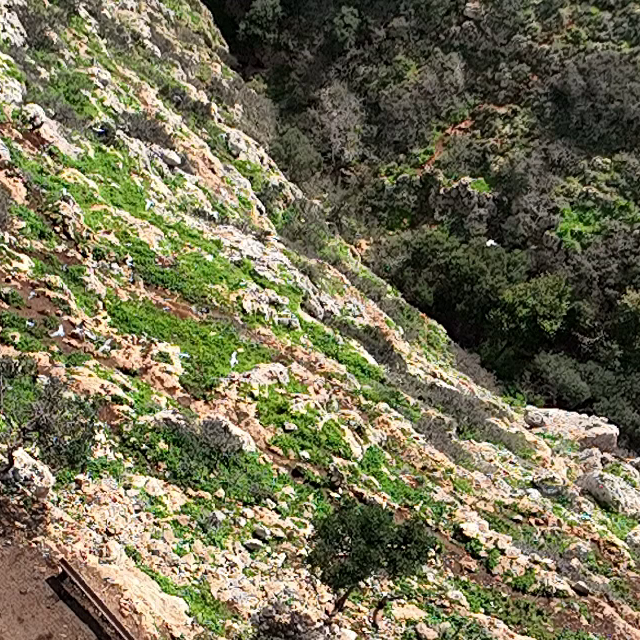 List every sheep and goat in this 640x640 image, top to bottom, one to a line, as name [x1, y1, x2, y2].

None